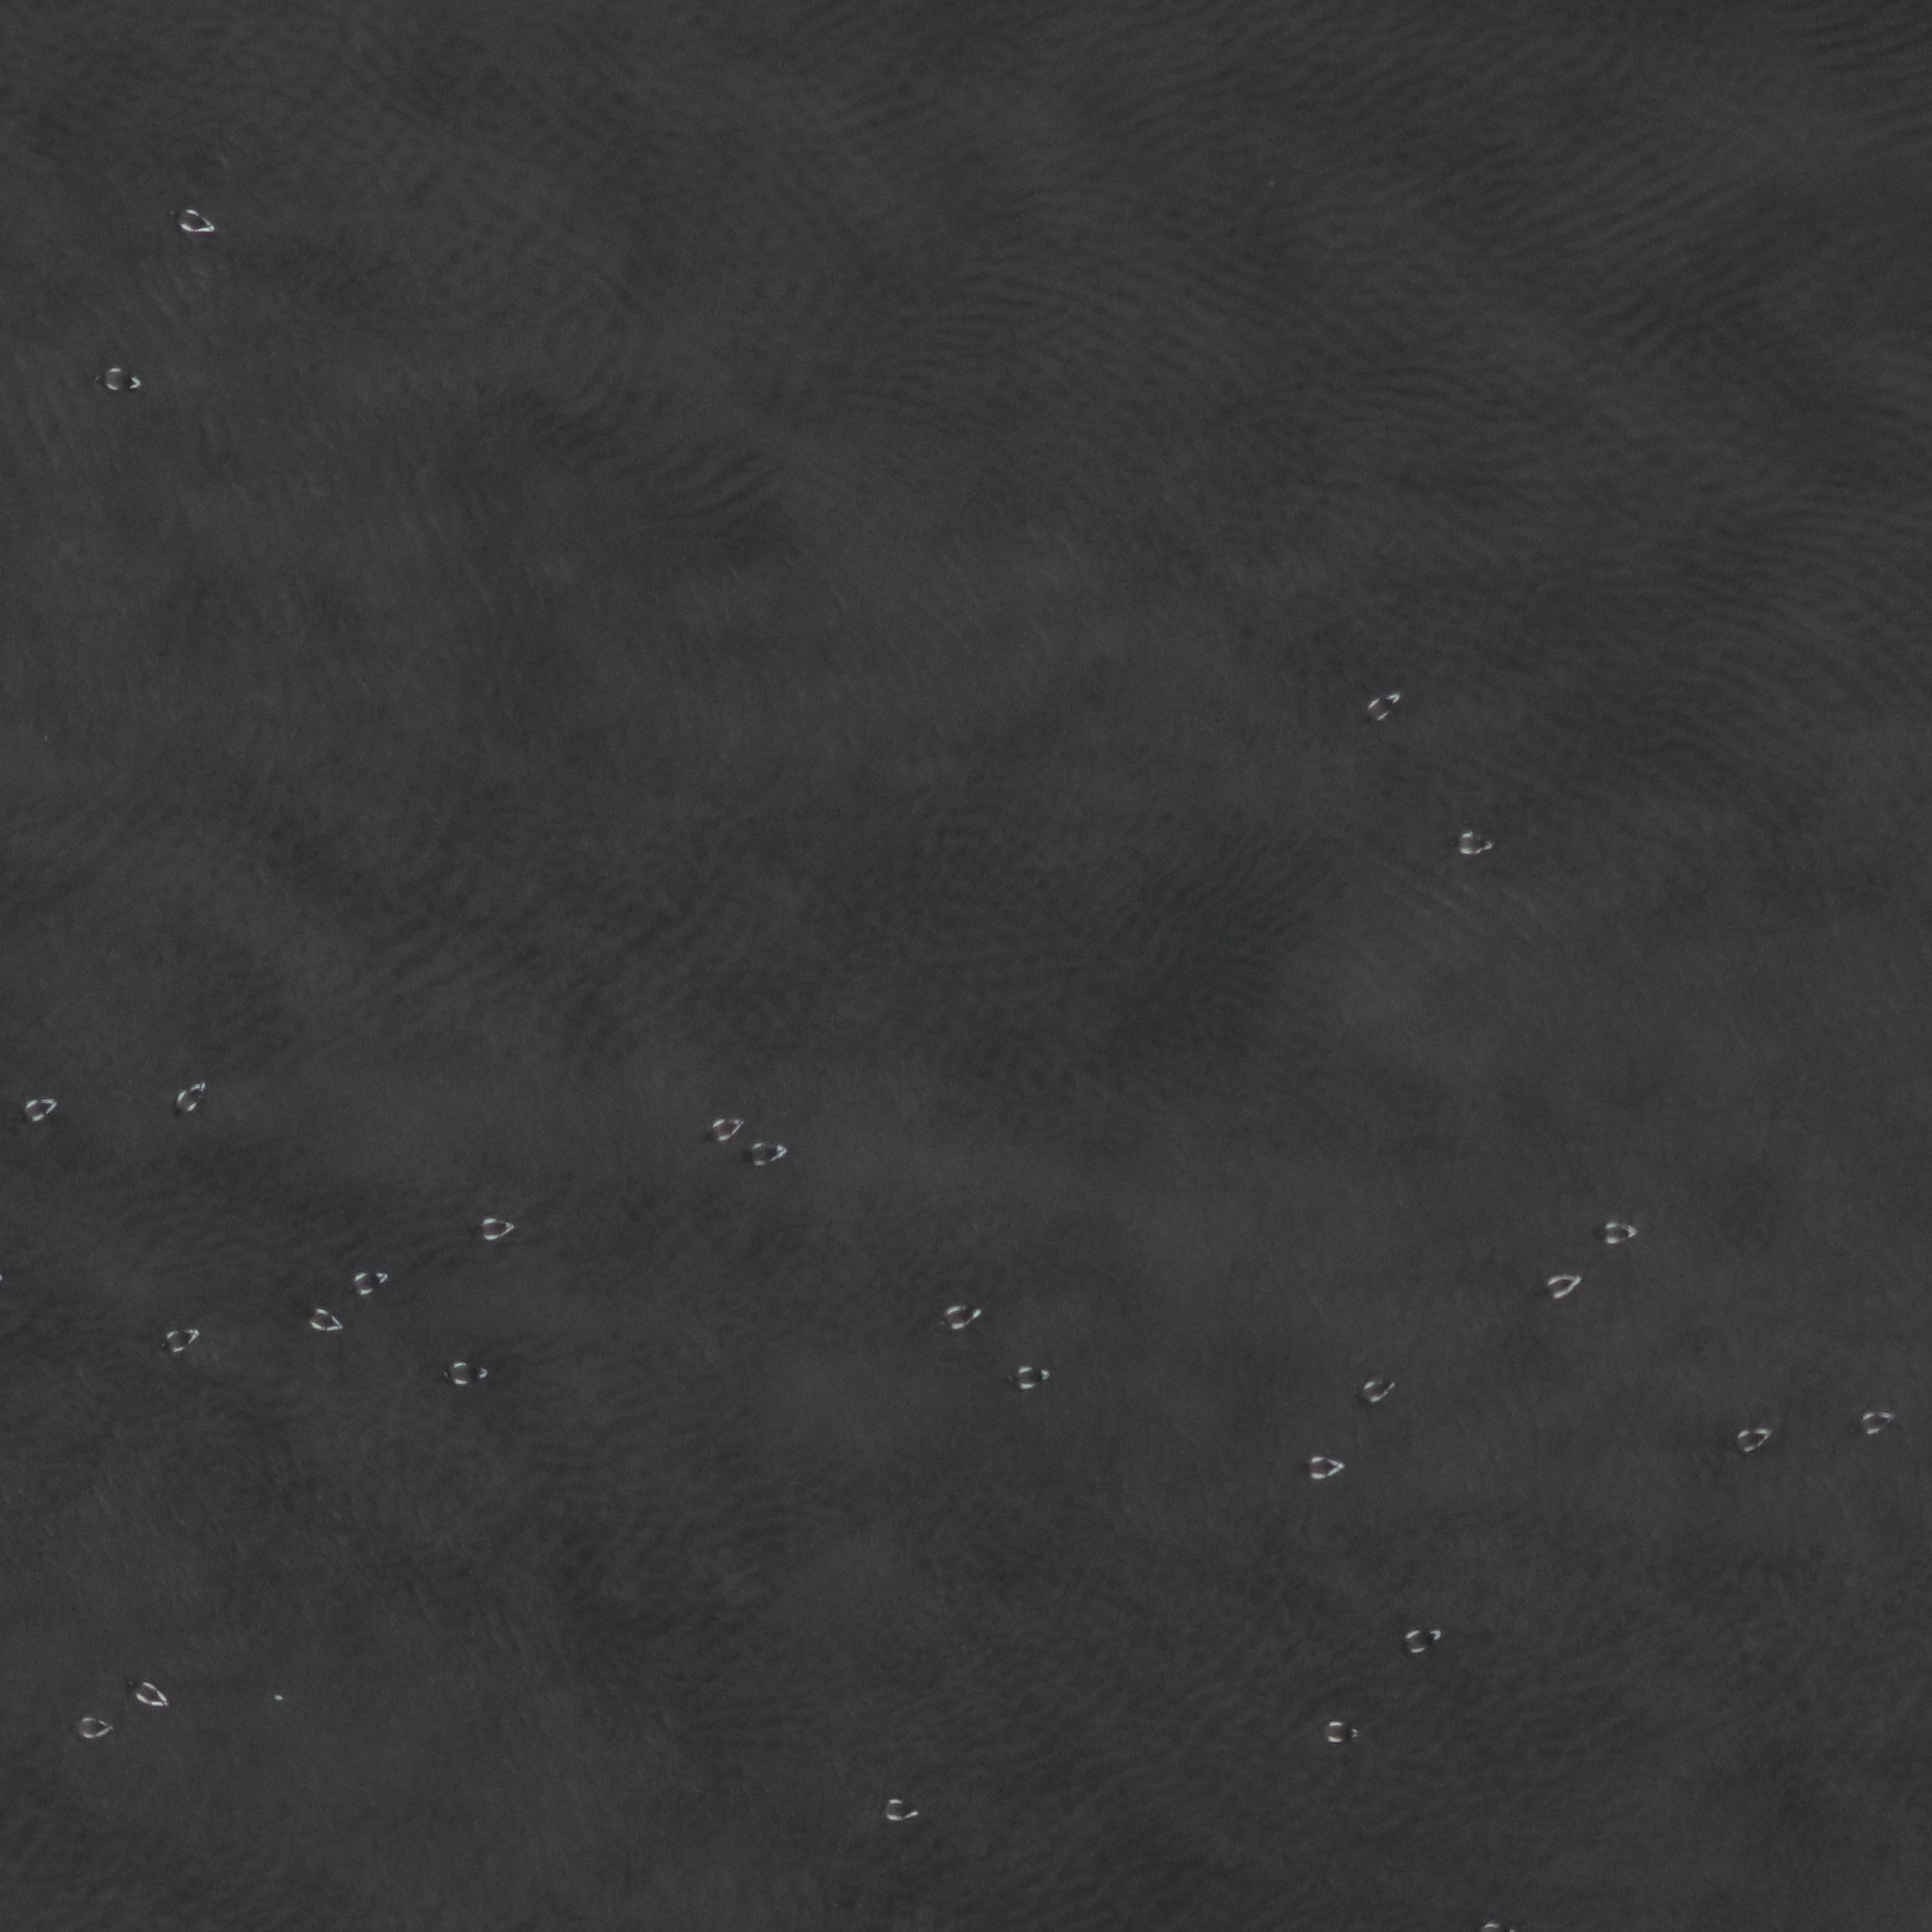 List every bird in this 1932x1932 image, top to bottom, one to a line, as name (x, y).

brant (193, 221)
brant (119, 380)
brant (1381, 709)
brant (1471, 845)
brant (188, 1099)
brant (38, 1111)
brant (722, 1129)
brant (764, 1154)
brant (493, 1229)
brant (1618, 1234)
brant (366, 1282)
brant (1564, 1289)
brant (962, 1318)
brant (324, 1321)
brant (179, 1341)
brant (463, 1374)
brant (1028, 1378)
brant (1376, 1391)
brant (1875, 1420)
brant (1752, 1441)
brant (1321, 1468)
brant (1419, 1641)
brant (148, 1694)
brant (91, 1729)
brant (1341, 1734)
brant (901, 1810)